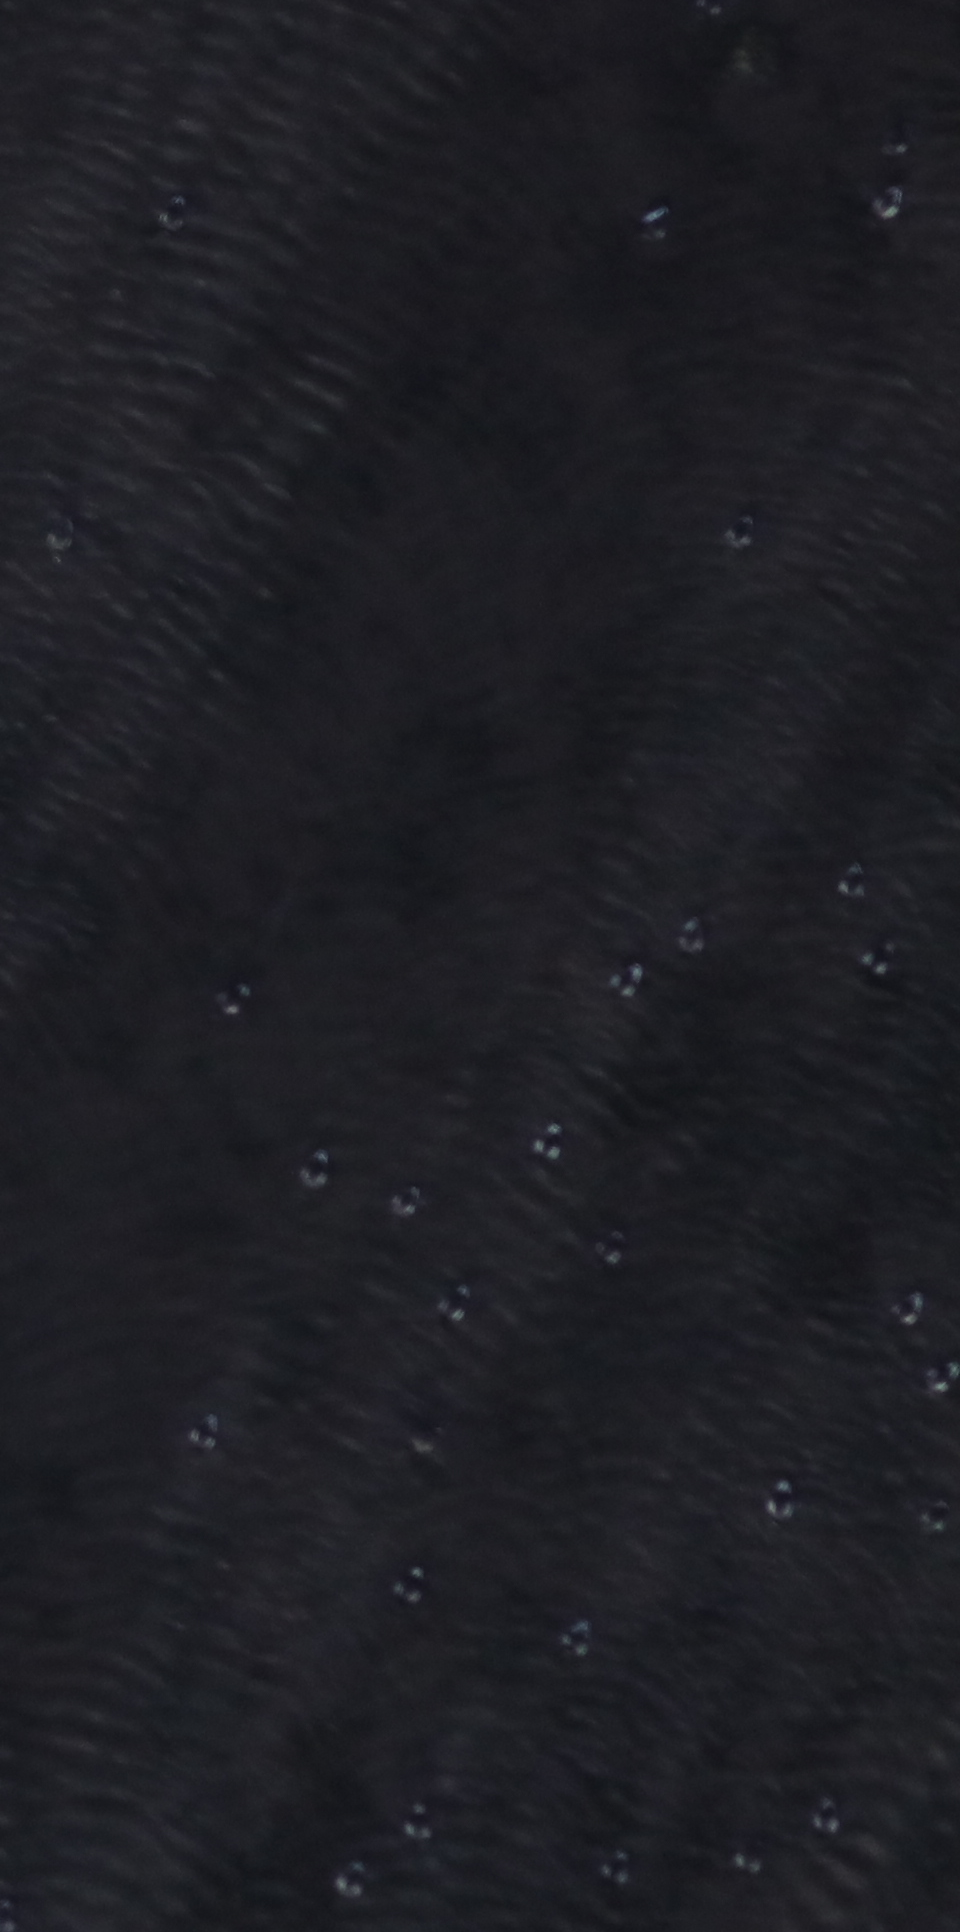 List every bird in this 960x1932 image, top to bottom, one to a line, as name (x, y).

brant (890, 197)
brant (177, 212)
brant (662, 221)
brant (736, 530)
brant (65, 533)
brant (853, 883)
brant (696, 941)
brant (884, 960)
brant (622, 985)
brant (229, 1005)
brant (546, 1139)
brant (317, 1167)
brant (409, 1201)
brant (609, 1254)
brant (453, 1302)
brant (911, 1311)
brant (947, 1383)
brant (203, 1440)
brant (777, 1491)
brant (931, 1523)
brant (408, 1585)
brant (570, 1634)
brant (831, 1818)
brant (418, 1822)
brant (748, 1859)
brant (614, 1869)
brant (355, 1883)
brant (10, 1909)